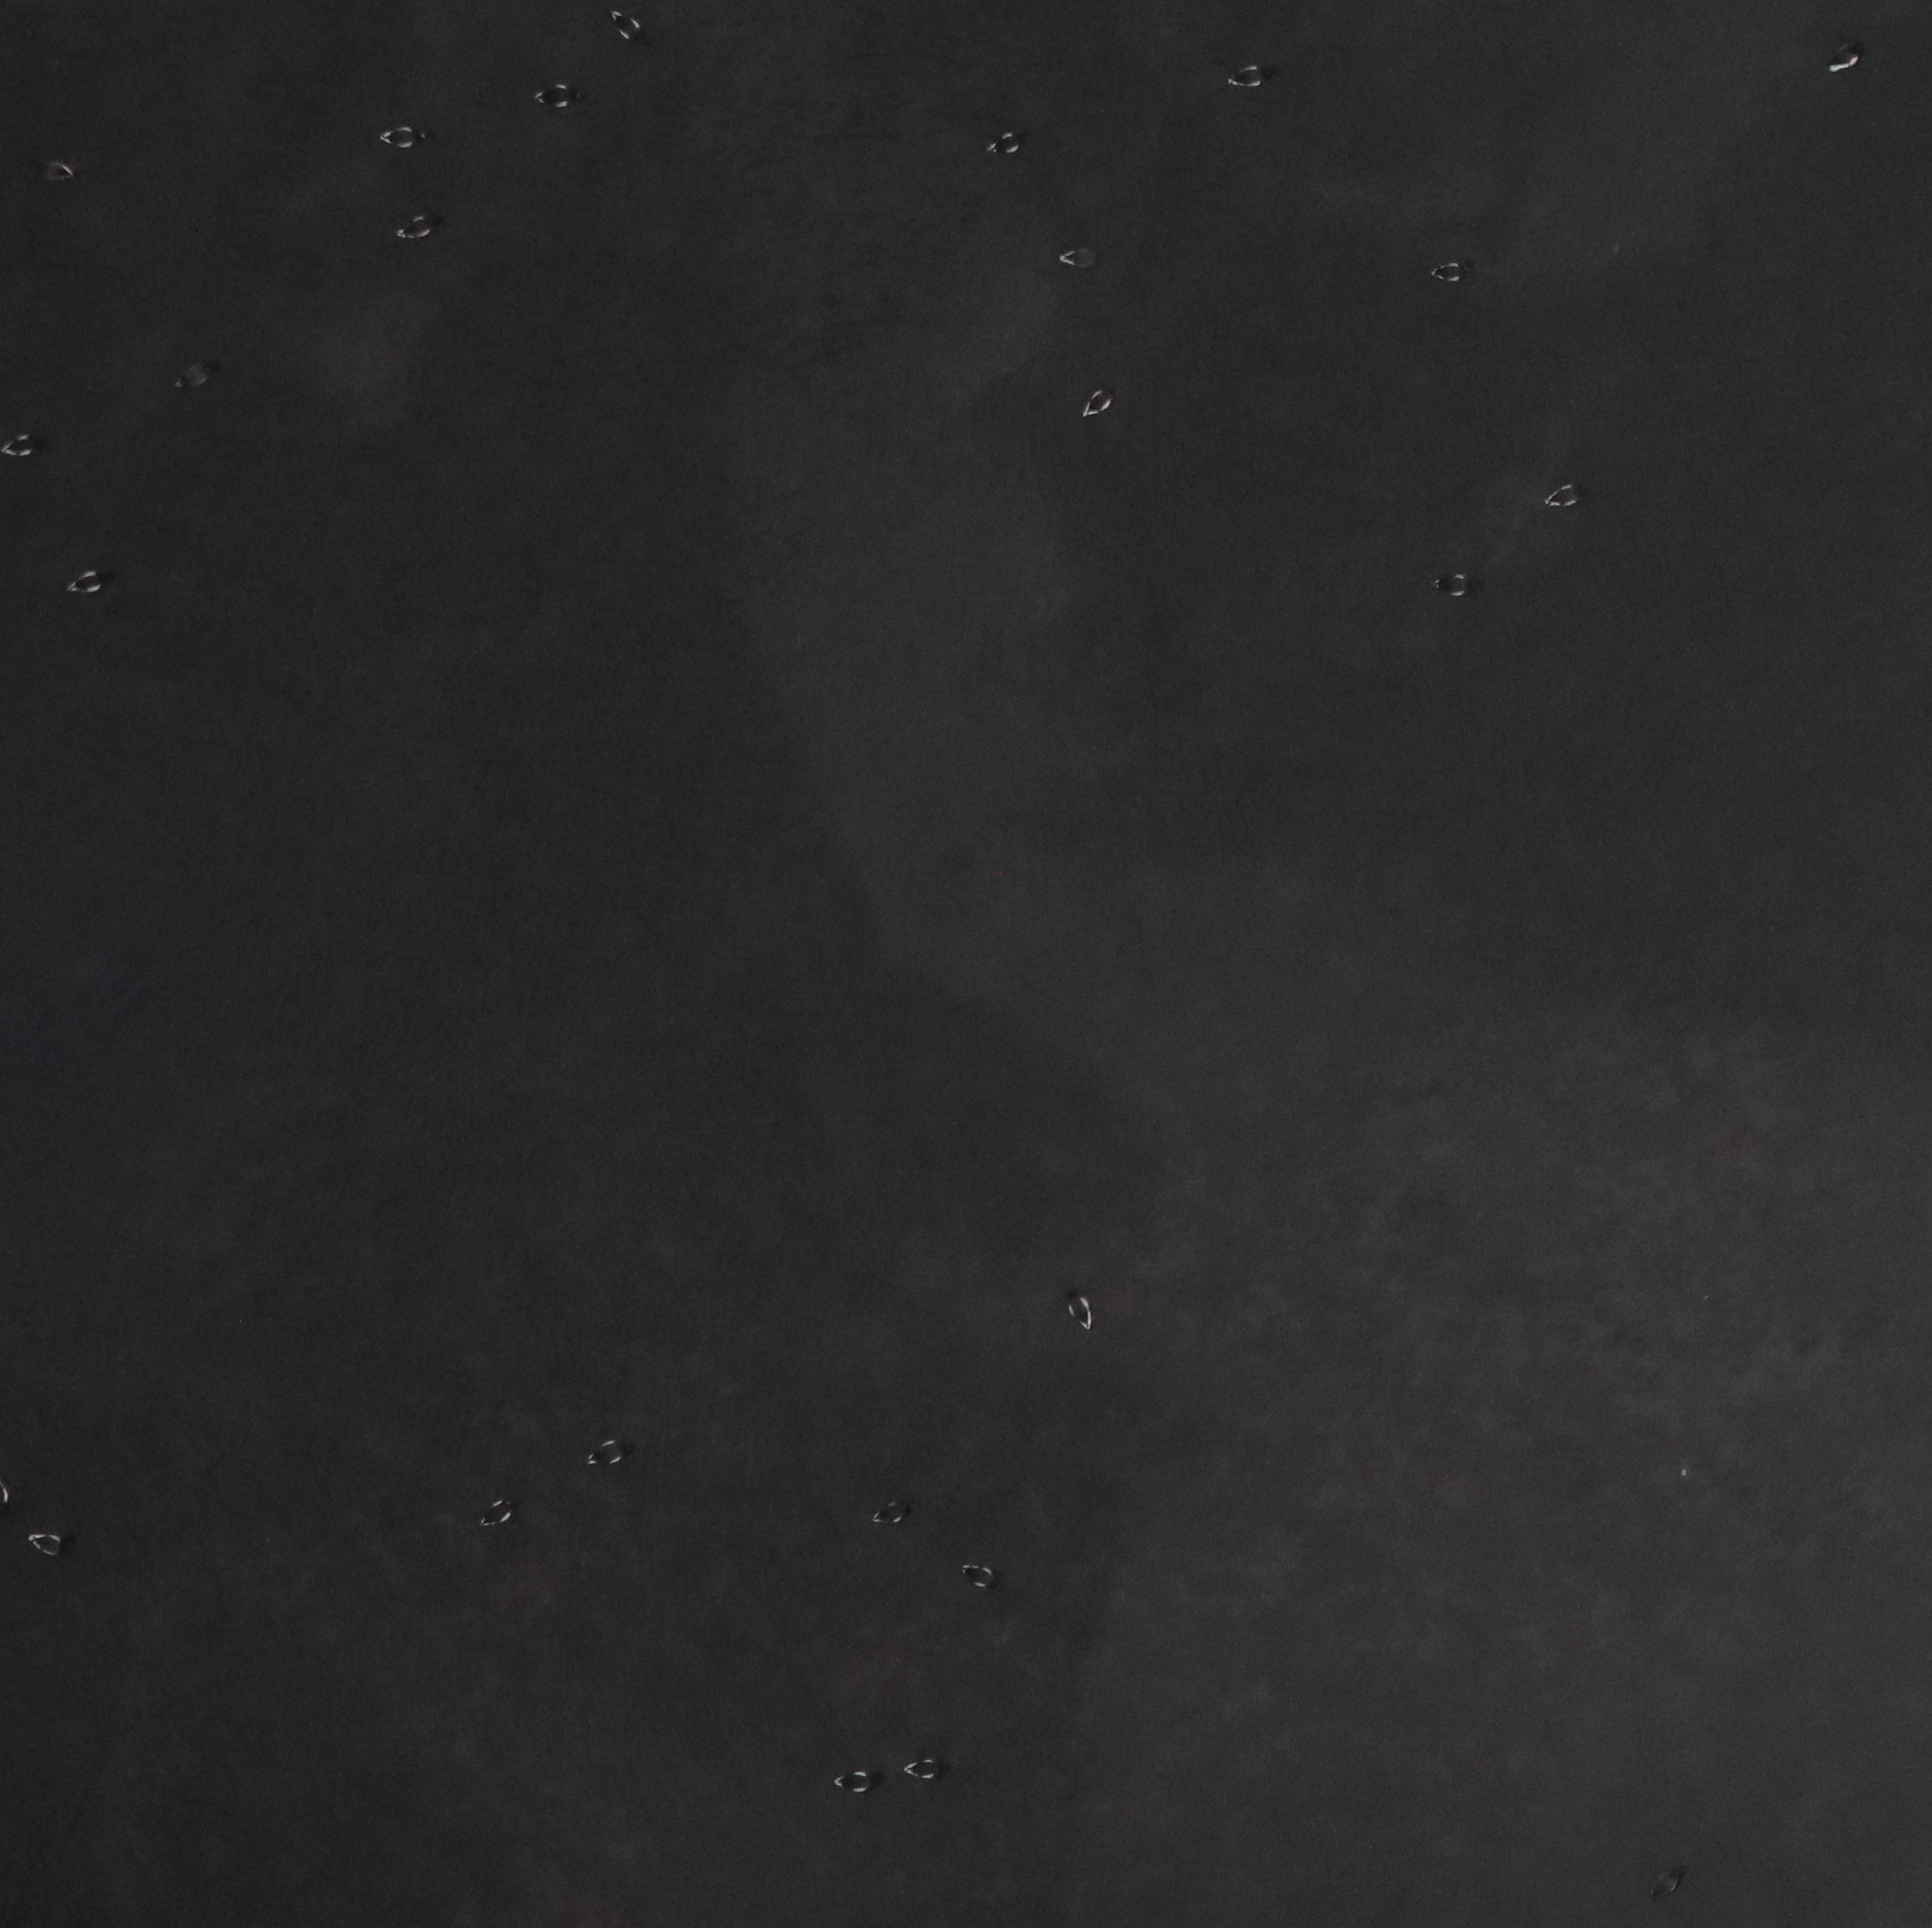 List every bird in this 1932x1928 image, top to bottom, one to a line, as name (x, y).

brant (628, 25)
brant (1846, 59)
brant (1248, 76)
brant (559, 97)
brant (404, 138)
brant (1007, 143)
brant (60, 171)
brant (418, 228)
brant (1078, 258)
brant (1450, 273)
brant (196, 376)
brant (1097, 403)
brant (22, 443)
brant (1565, 496)
brant (89, 584)
brant (1453, 585)
brant (1078, 1310)
brant (608, 1451)
brant (894, 1511)
brant (500, 1513)
brant (49, 1543)
brant (977, 1574)
brant (924, 1771)
brant (858, 1784)
brant (1660, 1884)